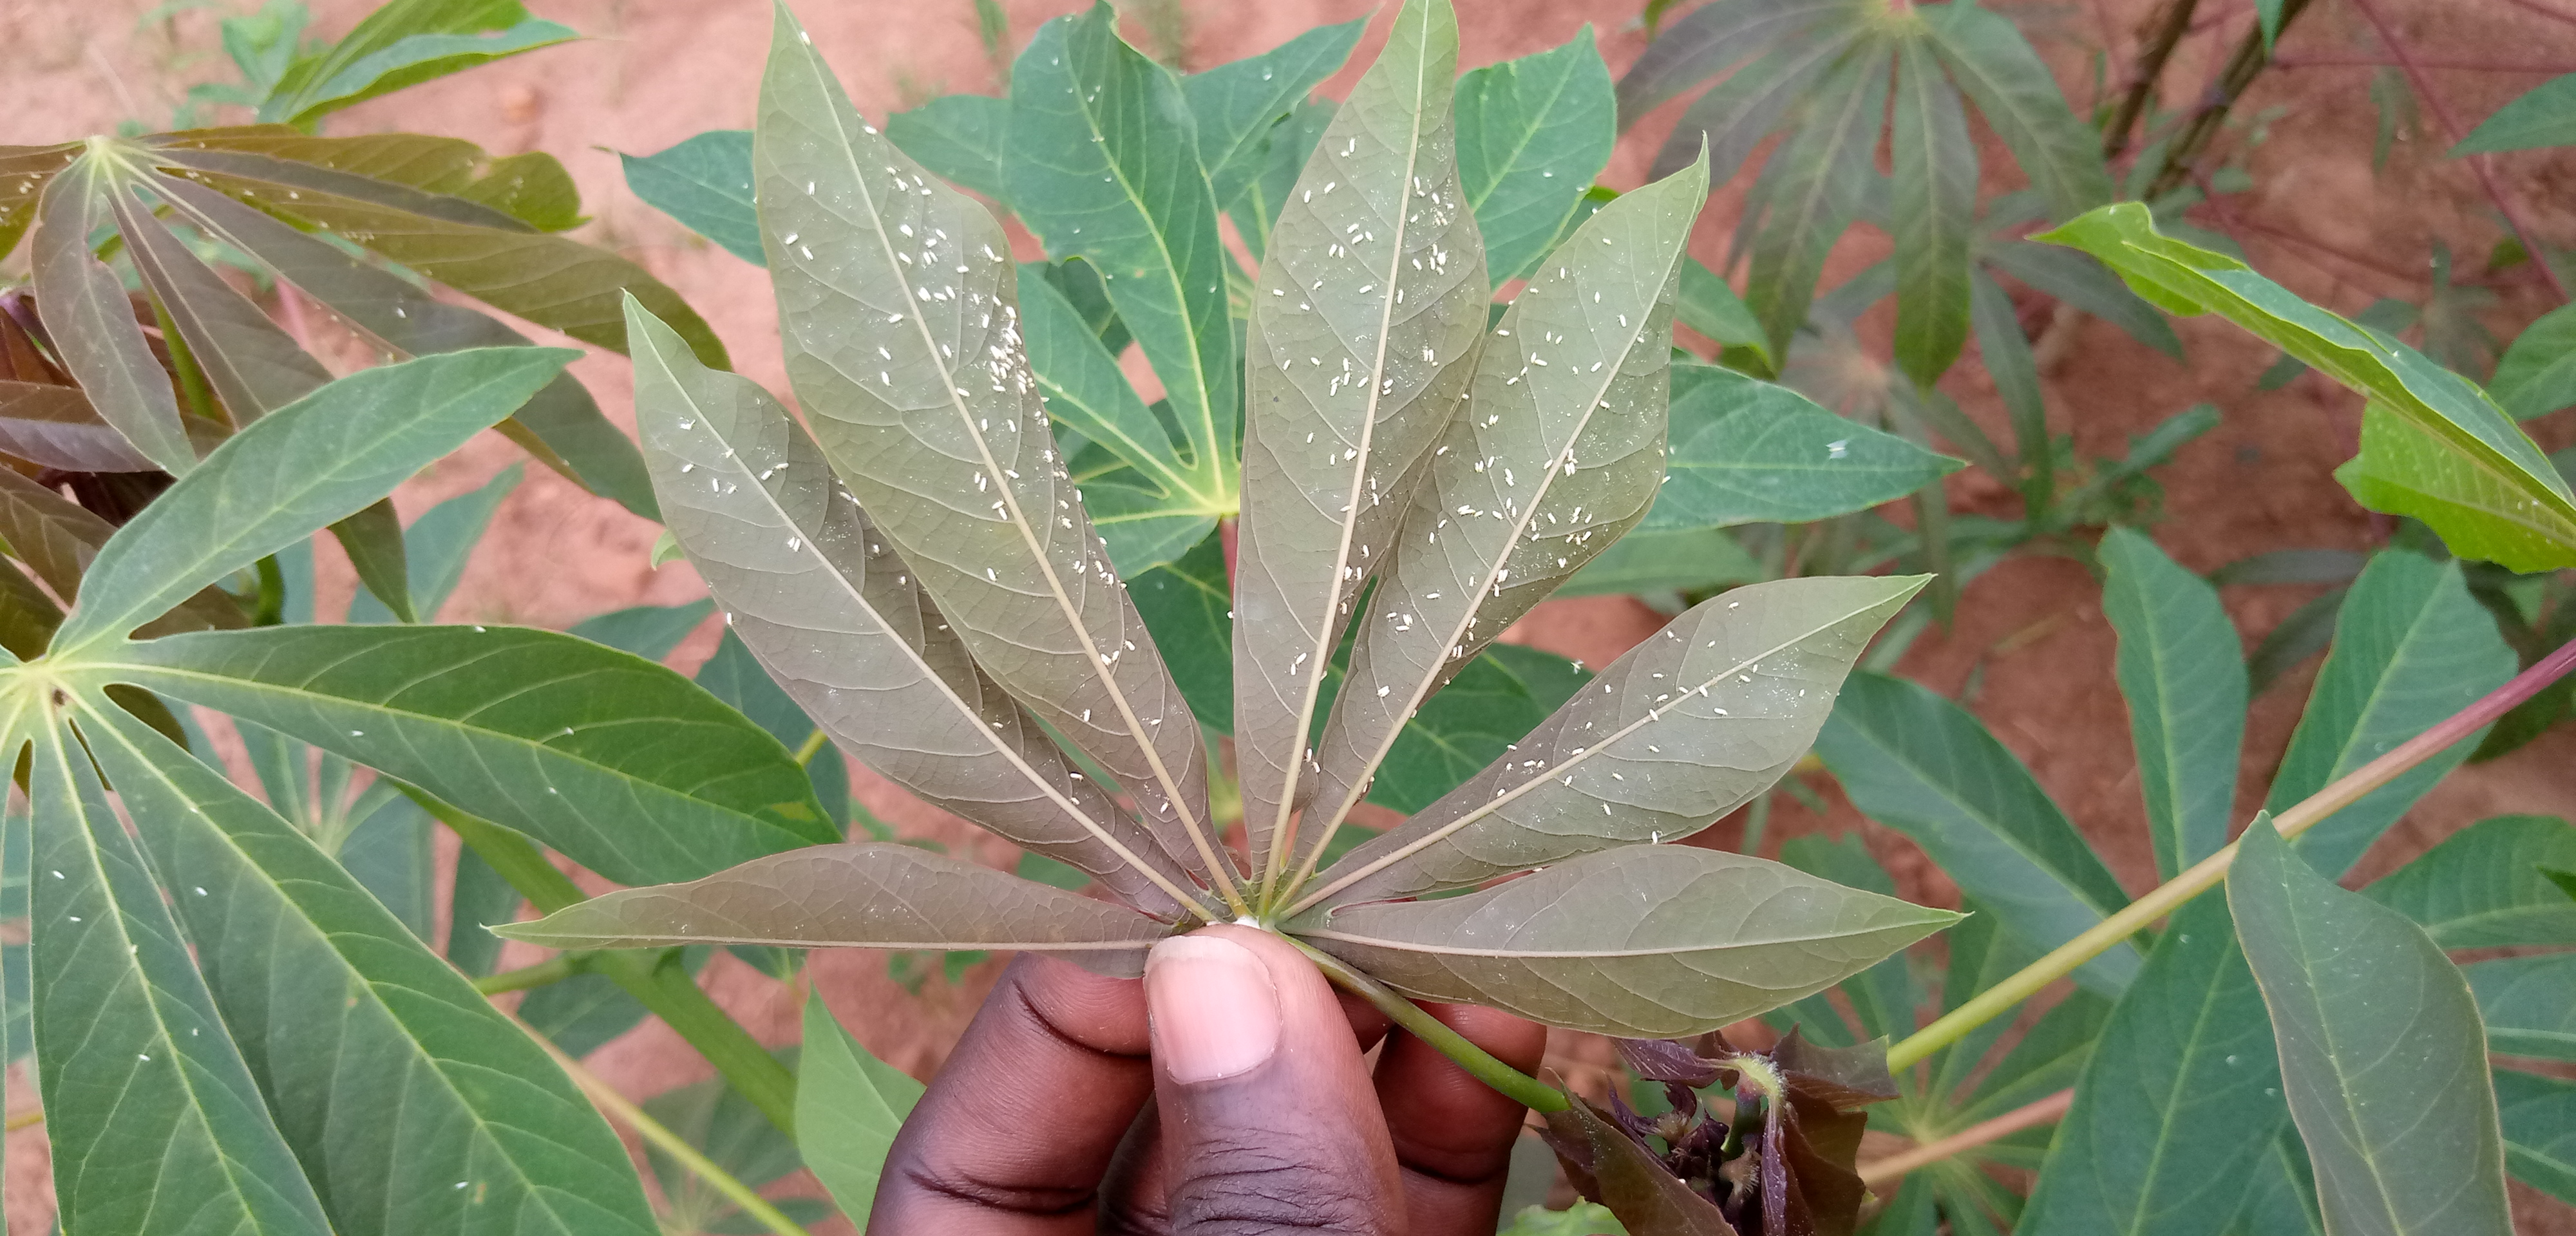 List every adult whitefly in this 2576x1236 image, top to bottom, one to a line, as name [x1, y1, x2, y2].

whitefly [800, 28, 816, 50]
whitefly [860, 119, 884, 142]
whitefly [1343, 135, 1363, 158]
whitefly [1338, 151, 1355, 165]
whitefly [884, 160, 904, 180]
whitefly [912, 170, 927, 192]
whitefly [892, 173, 910, 195]
whitefly [1410, 174, 1426, 193]
whitefly [804, 176, 821, 198]
whitefly [1321, 178, 1337, 197]
whitefly [920, 183, 933, 199]
whitefly [1415, 187, 1428, 200]
whitefly [1302, 188, 1313, 206]
whitefly [1430, 188, 1443, 209]
whitefly [1445, 199, 1456, 214]
whitefly [1408, 211, 1419, 225]
whitefly [898, 220, 920, 243]
whitefly [1343, 220, 1361, 234]
whitefly [934, 224, 949, 243]
whitefly [782, 228, 801, 250]
whitefly [922, 234, 940, 252]
whitefly [1351, 234, 1365, 252]
whitefly [1600, 235, 1615, 251]
whitefly [799, 240, 817, 267]
whitefly [1326, 240, 1339, 262]
whitefly [1429, 241, 1441, 258]
whitefly [981, 242, 996, 265]
whitefly [1337, 245, 1347, 260]
whitefly [925, 247, 943, 263]
whitefly [1436, 248, 1449, 268]
whitefly [894, 248, 916, 269]
whitefly [920, 250, 934, 268]
whitefly [995, 252, 1005, 270]
whitefly [1427, 253, 1438, 274]
whitefly [1410, 254, 1425, 271]
whitefly [1434, 261, 1448, 280]
whitefly [952, 262, 970, 275]
whitefly [1559, 264, 1569, 285]
whitefly [1313, 278, 1328, 294]
whitefly [913, 279, 932, 304]
whitefly [1357, 281, 1374, 297]
whitefly [944, 282, 958, 300]
whitefly [1527, 283, 1543, 299]
whitefly [1267, 285, 1286, 297]
whitefly [1394, 286, 1406, 308]
whitefly [969, 288, 982, 310]
whitefly [931, 288, 950, 309]
whitefly [1591, 288, 1604, 307]
whitefly [990, 289, 1005, 310]
whitefly [1298, 303, 1312, 315]
whitefly [1007, 304, 1021, 319]
whitefly [884, 308, 907, 328]
whitefly [978, 308, 996, 331]
whitefly [1616, 309, 1631, 331]
whitefly [1006, 318, 1019, 331]
whitefly [1495, 325, 1510, 340]
whitefly [1008, 326, 1024, 347]
whitefly [1541, 330, 1554, 347]
whitefly [998, 330, 1018, 345]
whitefly [1635, 332, 1647, 348]
whitefly [1551, 332, 1566, 348]
whitefly [998, 342, 1015, 361]
whitefly [877, 343, 894, 360]
whitefly [939, 343, 957, 361]
whitefly [1425, 343, 1438, 364]
whitefly [986, 344, 1003, 362]
whitefly [1419, 347, 1432, 366]
whitefly [1526, 348, 1540, 366]
whitefly [1307, 353, 1322, 369]
whitefly [1337, 353, 1355, 374]
whitefly [1534, 355, 1551, 373]
whitefly [1282, 356, 1294, 370]
whitefly [1430, 356, 1443, 372]
whitefly [1001, 358, 1020, 374]
whitefly [1590, 359, 1603, 373]
whitefly [988, 361, 1002, 375]
whitefly [1519, 363, 1536, 382]
whitefly [1570, 364, 1580, 378]
whitefly [998, 366, 1011, 380]
whitefly [1019, 366, 1030, 380]
whitefly [1341, 367, 1352, 387]
whitefly [875, 368, 893, 390]
whitefly [1353, 371, 1371, 391]
whitefly [1016, 372, 1028, 385]
whitefly [1378, 373, 1397, 390]
whitefly [1329, 373, 1342, 388]
whitefly [1504, 374, 1520, 388]
whitefly [1027, 375, 1042, 395]
whitefly [987, 376, 1002, 388]
whitefly [1018, 381, 1032, 395]
whitefly [1324, 381, 1340, 400]
whitefly [950, 382, 971, 403]
whitefly [989, 385, 1011, 397]
whitefly [1379, 387, 1393, 400]
whitefly [1458, 387, 1473, 403]
whitefly [1596, 395, 1613, 413]
whitefly [1486, 409, 1501, 429]
whitefly [1006, 415, 1019, 436]
whitefly [976, 416, 990, 435]
whitefly [1475, 419, 1490, 433]
whitefly [1305, 431, 1321, 450]
whitefly [1434, 442, 1449, 459]
whitefly [1655, 445, 1666, 461]
whitefly [1343, 446, 1359, 464]
whitefly [1566, 446, 1578, 464]
whitefly [1482, 448, 1496, 470]
whitefly [1042, 449, 1057, 466]
whitefly [1326, 451, 1338, 467]
whitefly [1473, 455, 1485, 476]
whitefly [1543, 456, 1554, 473]
whitefly [1565, 456, 1580, 475]
whitefly [775, 458, 792, 473]
whitefly [1502, 462, 1515, 480]
whitefly [1563, 462, 1577, 481]
whitefly [751, 465, 777, 485]
whitefly [1003, 465, 1021, 482]
whitefly [971, 467, 985, 485]
whitefly [1364, 473, 1383, 491]
whitefly [1499, 473, 1517, 490]
whitefly [705, 475, 723, 496]
whitefly [976, 476, 995, 496]
whitefly [725, 483, 738, 498]
whitefly [1070, 485, 1090, 505]
whitefly [831, 488, 856, 503]
whitefly [1369, 490, 1384, 510]
whitefly [852, 494, 866, 509]
whitefly [1456, 494, 1479, 523]
whitefly [991, 496, 1011, 512]
whitefly [1056, 496, 1073, 511]
whitefly [1501, 496, 1515, 515]
whitefly [1336, 501, 1353, 516]
whitefly [1510, 503, 1520, 521]
whitefly [1569, 505, 1582, 519]
whitefly [1489, 506, 1506, 527]
whitefly [998, 507, 1010, 525]
whitefly [1470, 507, 1484, 520]
whitefly [1546, 508, 1558, 527]
whitefly [1585, 510, 1595, 527]
whitefly [1433, 514, 1449, 532]
whitefly [1528, 514, 1540, 534]
whitefly [1062, 514, 1075, 532]
whitefly [1565, 514, 1580, 527]
whitefly [1578, 527, 1593, 547]
whitefly [1426, 530, 1438, 550]
whitefly [1098, 531, 1109, 551]
whitefly [1564, 531, 1576, 548]
whitefly [784, 532, 805, 554]
whitefly [1574, 532, 1585, 553]
whitefly [1528, 532, 1546, 548]
whitefly [867, 541, 882, 558]
whitefly [1360, 541, 1375, 561]
whitefly [1556, 554, 1569, 573]
whitefly [1070, 556, 1086, 577]
whitefly [1093, 556, 1109, 573]
whitefly [1077, 561, 1086, 578]
whitefly [1354, 562, 1369, 586]
whitefly [984, 564, 999, 585]
whitefly [1343, 564, 1354, 580]
whitefly [1097, 566, 1110, 583]
whitefly [1104, 572, 1117, 586]
whitefly [1466, 573, 1477, 588]
whitefly [898, 574, 907, 587]
whitefly [1119, 578, 1128, 595]
whitefly [1492, 582, 1502, 598]
whitefly [1423, 590, 1445, 604]
whitefly [1723, 597, 1745, 615]
whitefly [1338, 599, 1354, 616]
whitefly [725, 608, 736, 627]
whitefly [1401, 608, 1416, 626]
whitefly [1378, 610, 1399, 623]
whitefly [1469, 613, 1483, 632]
whitefly [937, 615, 951, 635]
whitefly [1388, 621, 1414, 641]
whitefly [1663, 626, 1676, 642]
whitefly [1465, 629, 1475, 644]
whitefly [1122, 637, 1142, 655]
whitefly [1705, 638, 1718, 651]
whitefly [1455, 641, 1465, 663]
whitefly [1449, 643, 1459, 662]
whitefly [1106, 645, 1127, 666]
whitefly [1096, 650, 1113, 669]
whitefly [1294, 650, 1307, 669]
whitefly [1751, 658, 1767, 675]
whitefly [1285, 661, 1303, 680]
whitefly [1648, 669, 1665, 680]
whitefly [1739, 671, 1751, 690]
whitefly [1442, 676, 1453, 689]
whitefly [1598, 680, 1615, 697]
whitefly [1675, 682, 1689, 699]
whitefly [1377, 683, 1394, 703]
whitefly [1698, 683, 1710, 700]
whitefly [1797, 687, 1812, 702]
whitefly [1651, 690, 1671, 705]
whitefly [1078, 704, 1095, 726]
whitefly [1405, 706, 1422, 723]
whitefly [1710, 707, 1731, 720]
whitefly [1643, 707, 1662, 725]
whitefly [1148, 714, 1168, 731]
whitefly [989, 715, 1011, 732]
whitefly [1582, 720, 1596, 733]
whitefly [1644, 741, 1661, 759]
whitefly [1503, 742, 1520, 754]
whitefly [1569, 744, 1585, 758]
whitefly [1303, 745, 1317, 765]
whitefly [1522, 754, 1539, 773]
whitefly [1535, 757, 1553, 772]
whitefly [1310, 758, 1322, 777]
whitefly [1502, 760, 1516, 774]
whitefly [1068, 767, 1084, 786]
whitefly [1606, 770, 1627, 785]
whitefly [1560, 771, 1576, 789]
whitefly [1368, 771, 1376, 784]
whitefly [1358, 780, 1368, 796]
whitefly [1492, 783, 1509, 798]
whitefly [1067, 794, 1083, 807]
whitefly [1596, 799, 1615, 818]
whitefly [1155, 800, 1173, 816]
whitefly [1648, 829, 1662, 847]